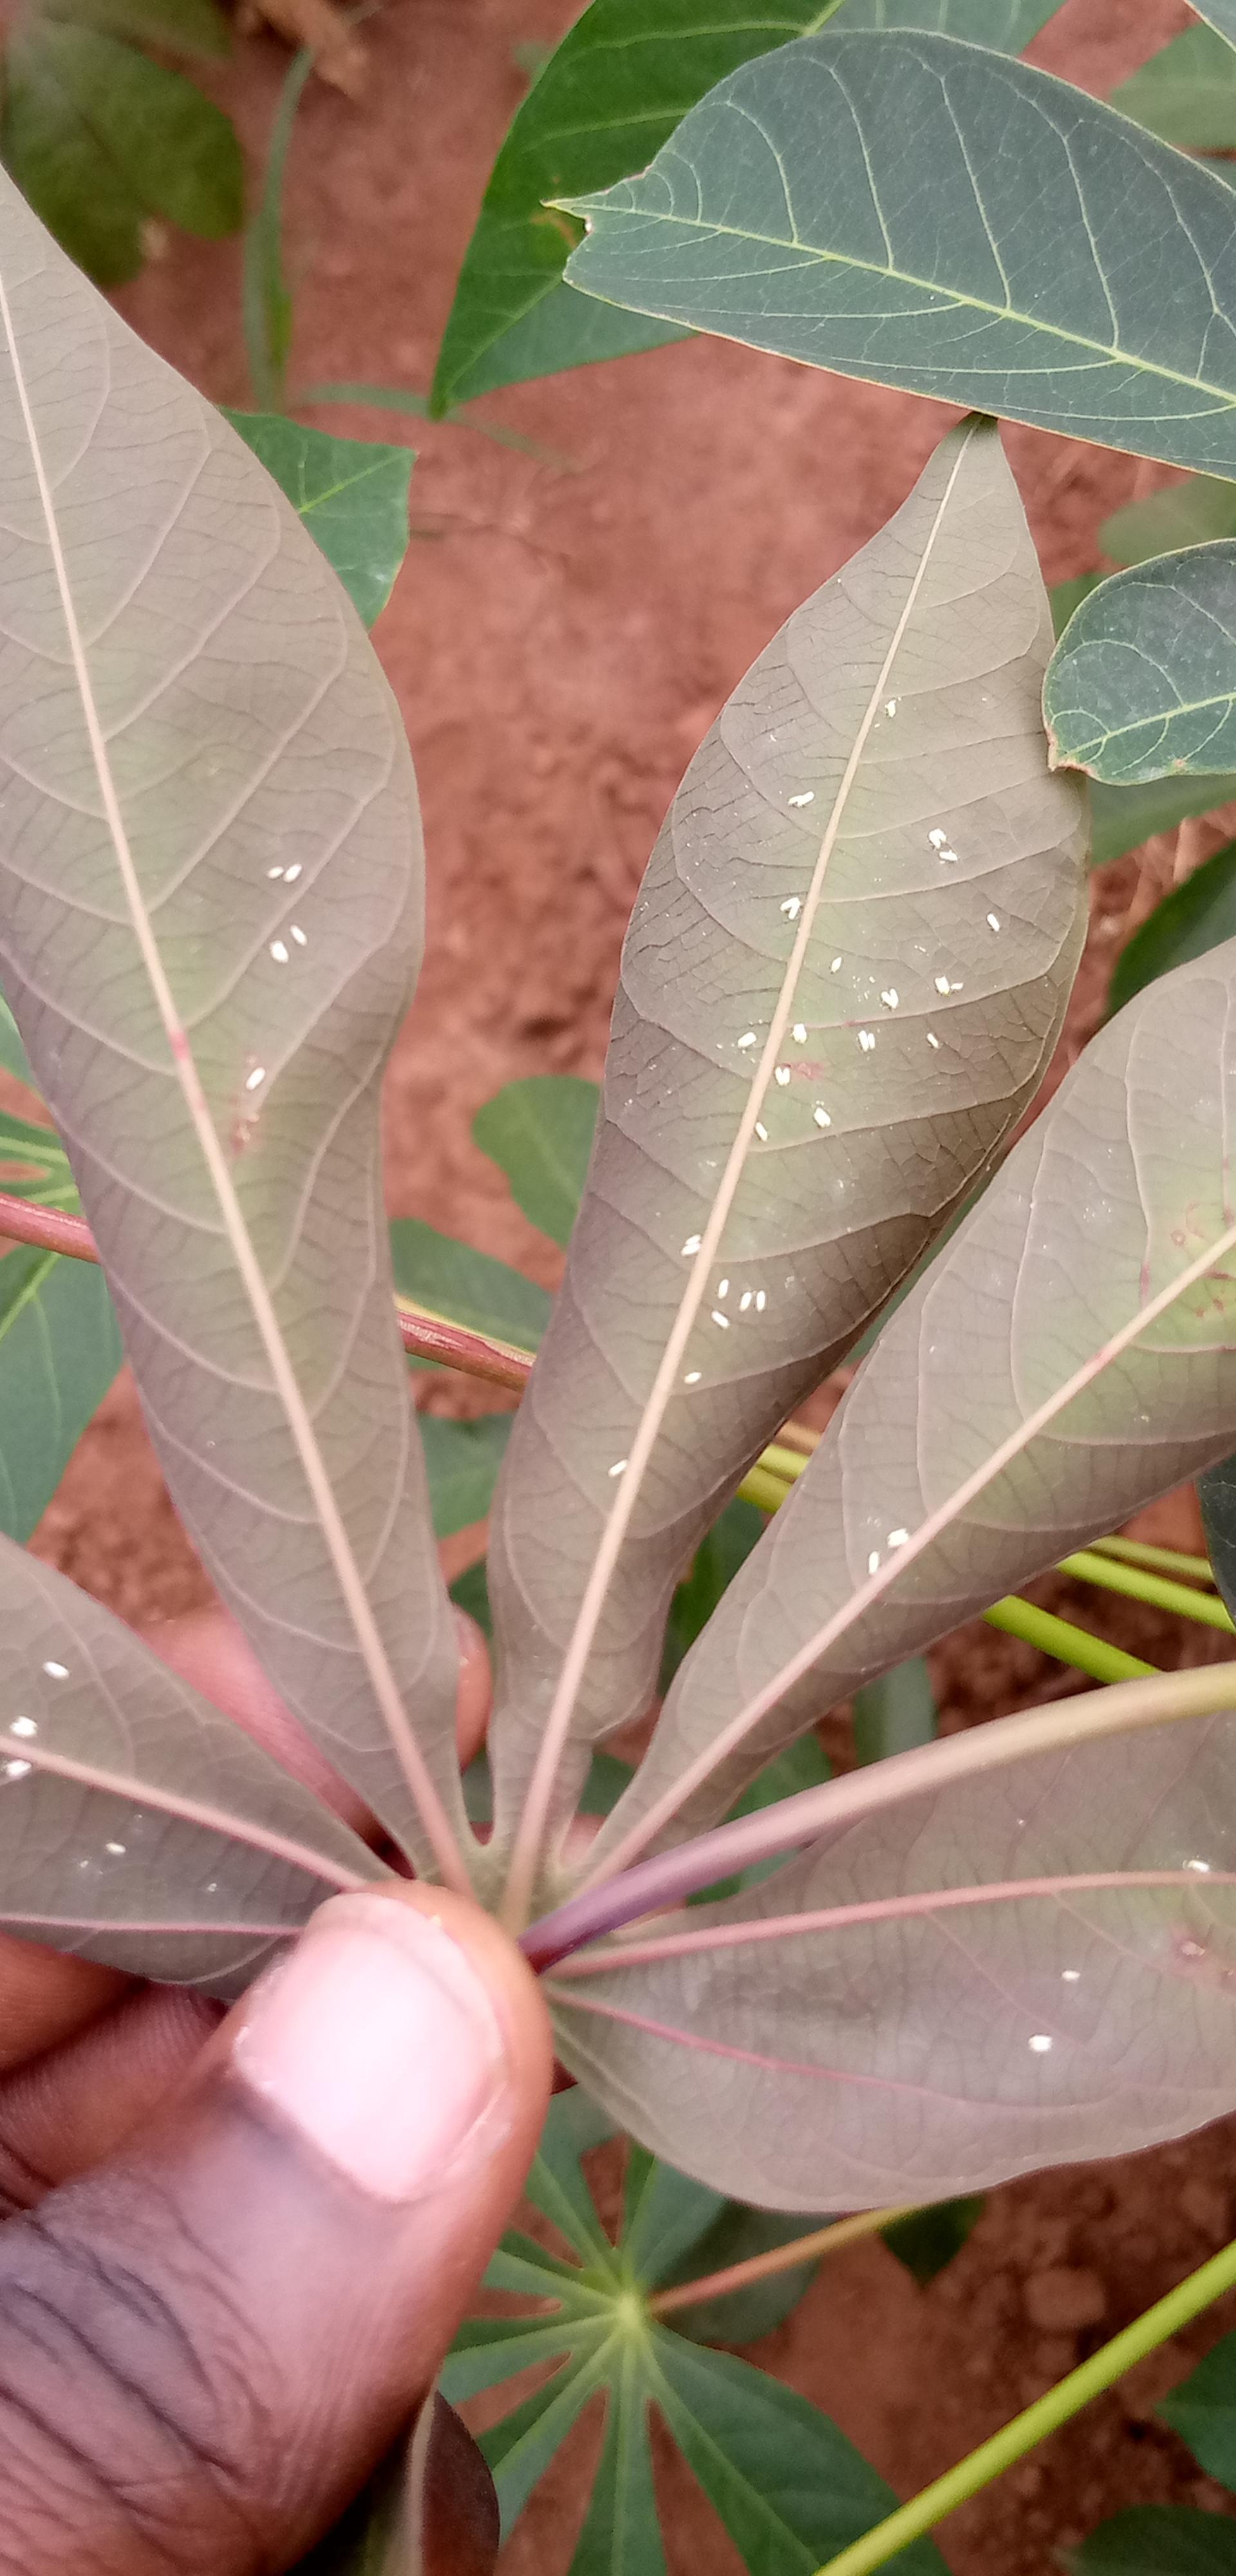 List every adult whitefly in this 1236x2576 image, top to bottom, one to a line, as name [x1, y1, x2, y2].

whitefly [879, 696, 904, 726]
whitefly [787, 775, 814, 818]
whitefly [921, 815, 957, 853]
whitefly [932, 843, 960, 875]
whitefly [263, 857, 309, 893]
whitefly [771, 891, 807, 928]
whitefly [977, 903, 1007, 936]
whitefly [281, 920, 321, 945]
whitefly [264, 936, 294, 967]
whitefly [821, 949, 849, 979]
whitefly [926, 959, 964, 1001]
whitefly [874, 983, 901, 1015]
whitefly [787, 1009, 817, 1052]
whitefly [731, 1022, 761, 1060]
whitefly [919, 1022, 946, 1058]
whitefly [847, 1028, 879, 1061]
whitefly [767, 1056, 796, 1094]
whitefly [233, 1061, 276, 1096]
whitefly [807, 1097, 845, 1142]
whitefly [748, 1114, 773, 1146]
whitefly [668, 1229, 730, 1280]
whitefly [711, 1274, 735, 1312]
whitefly [733, 1275, 785, 1319]
whitefly [702, 1302, 750, 1338]
whitefly [673, 1365, 716, 1408]
whitefly [592, 1452, 642, 1480]
whitefly [879, 1522, 916, 1550]
whitefly [861, 1546, 884, 1592]
whitefly [36, 1651, 77, 1683]
whitefly [6, 1702, 47, 1745]
whitefly [1, 1753, 35, 1795]
whitefly [95, 1830, 131, 1862]
whitefly [1181, 1842, 1213, 1880]
whitefly [1054, 1951, 1087, 1995]
whitefly [1027, 2029, 1053, 2067]